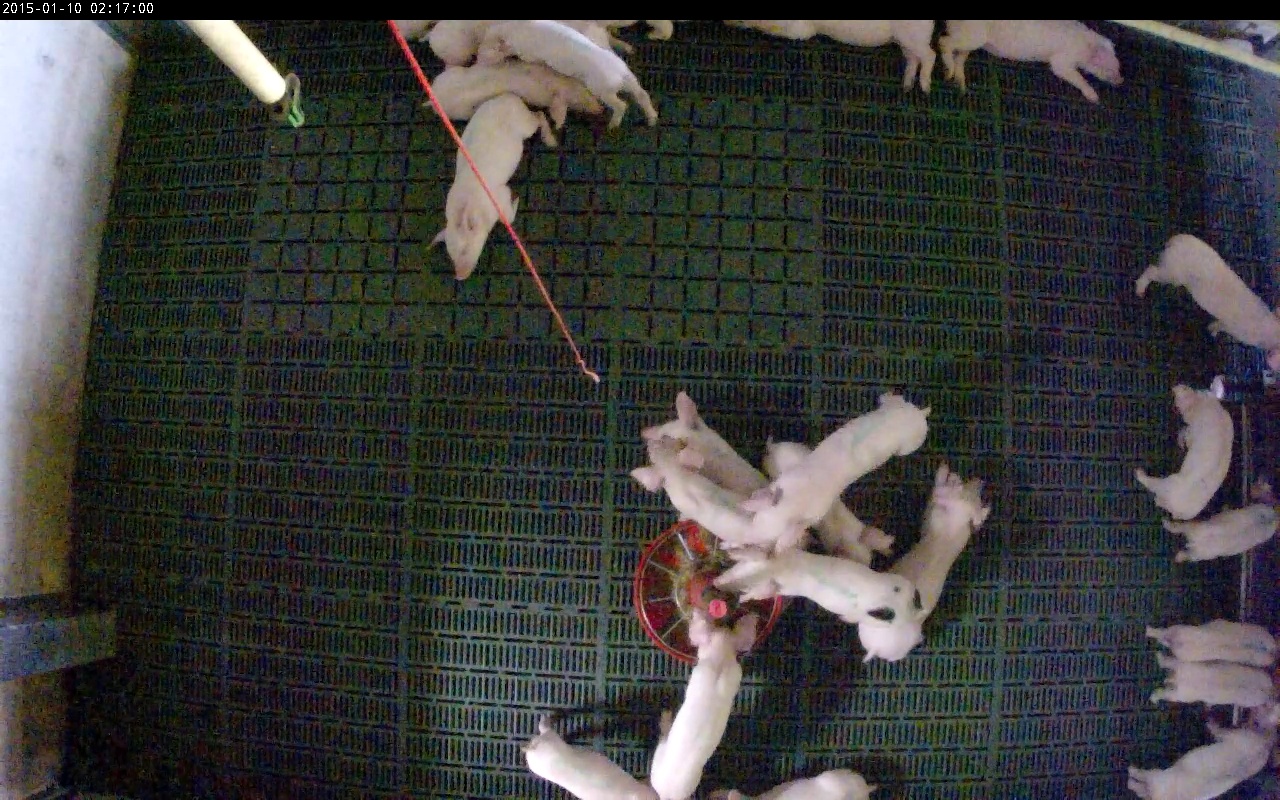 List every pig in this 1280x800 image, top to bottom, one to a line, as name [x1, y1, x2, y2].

pig [724, 19, 938, 95]
pig [938, 19, 1125, 104]
pig [418, 20, 636, 67]
pig [474, 20, 660, 132]
pig [424, 59, 605, 131]
pig [426, 90, 560, 282]
pig [1133, 234, 1280, 377]
pig [1133, 372, 1236, 522]
pig [639, 389, 823, 551]
pig [734, 392, 932, 561]
pig [760, 434, 898, 570]
pig [629, 439, 777, 554]
pig [857, 460, 993, 666]
pig [1160, 475, 1279, 566]
pig [712, 544, 930, 630]
pig [650, 606, 760, 800]
pig [1144, 617, 1279, 670]
pig [1148, 650, 1280, 710]
pig [1126, 707, 1278, 800]
pig [519, 711, 663, 799]
pig [707, 768, 878, 800]